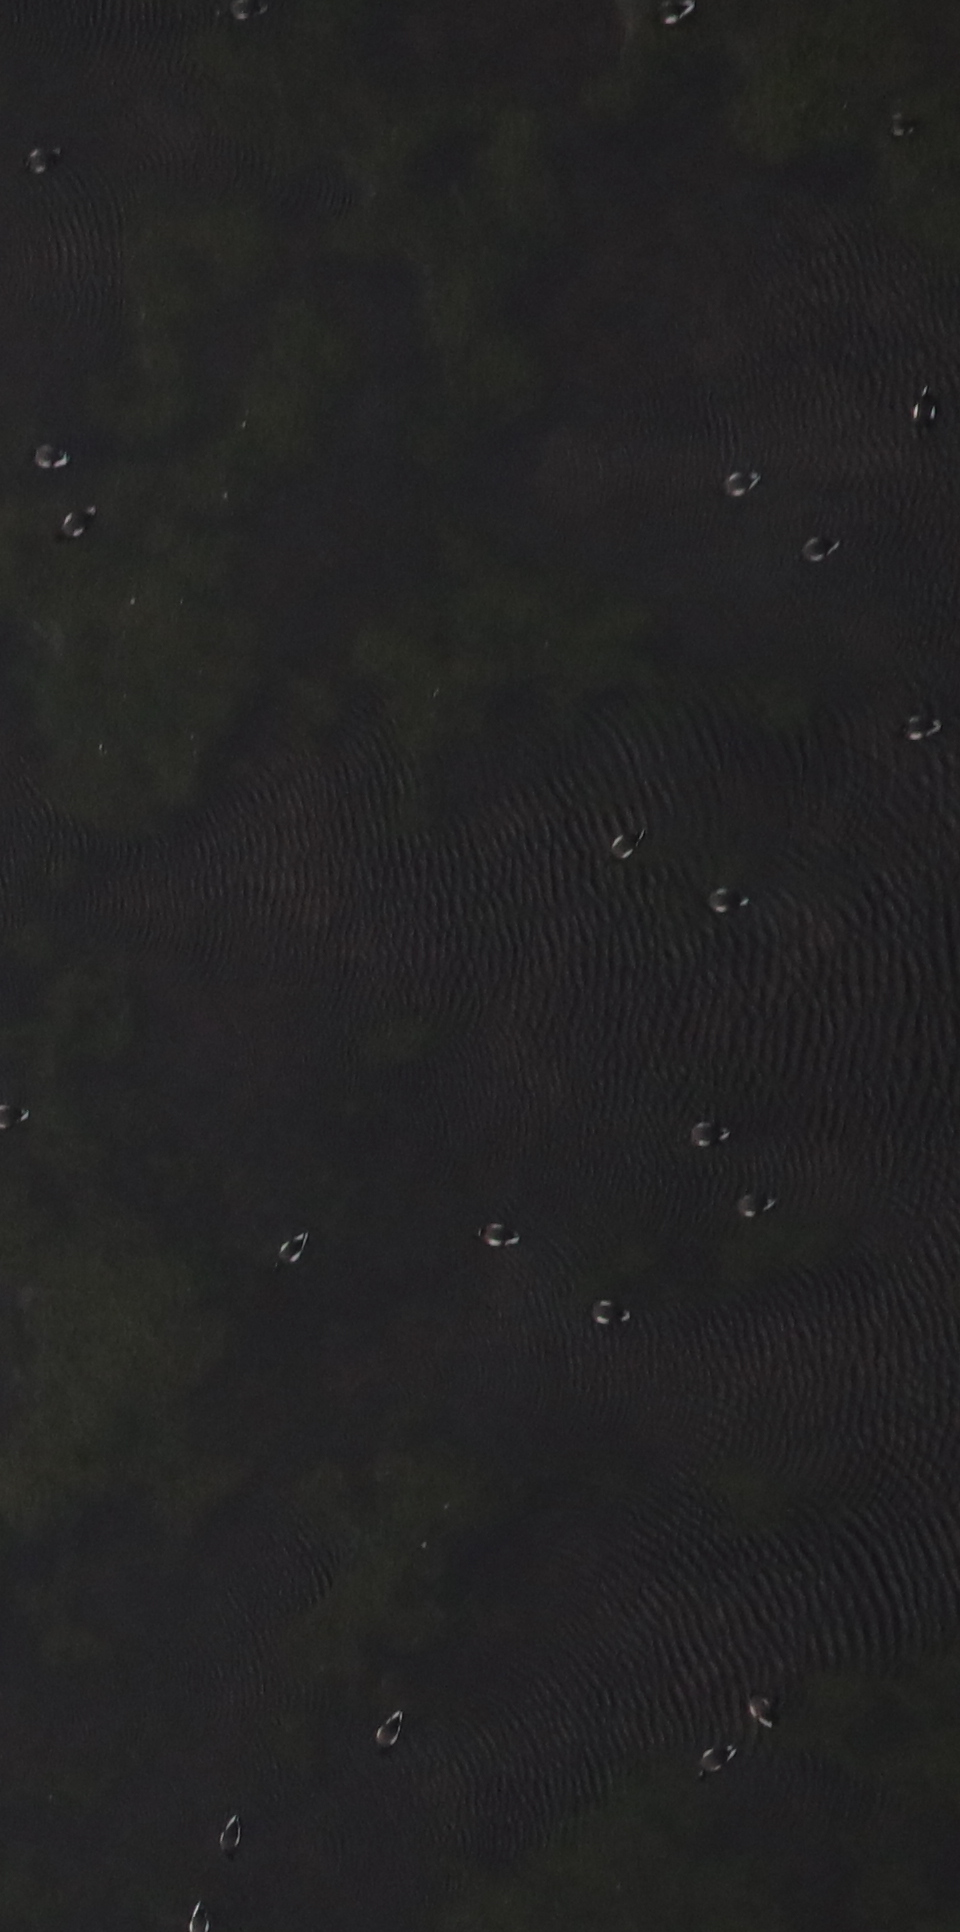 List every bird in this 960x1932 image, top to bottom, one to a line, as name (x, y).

brant (249, 6)
brant (679, 10)
brant (893, 120)
brant (41, 161)
brant (925, 407)
brant (50, 457)
brant (739, 482)
brant (75, 524)
brant (817, 548)
brant (919, 728)
brant (626, 846)
brant (715, 896)
brant (5, 1117)
brant (706, 1134)
brant (752, 1204)
brant (498, 1235)
brant (292, 1251)
brant (607, 1313)
brant (759, 1707)
brant (389, 1733)
brant (716, 1759)
brant (231, 1837)
brant (200, 1926)